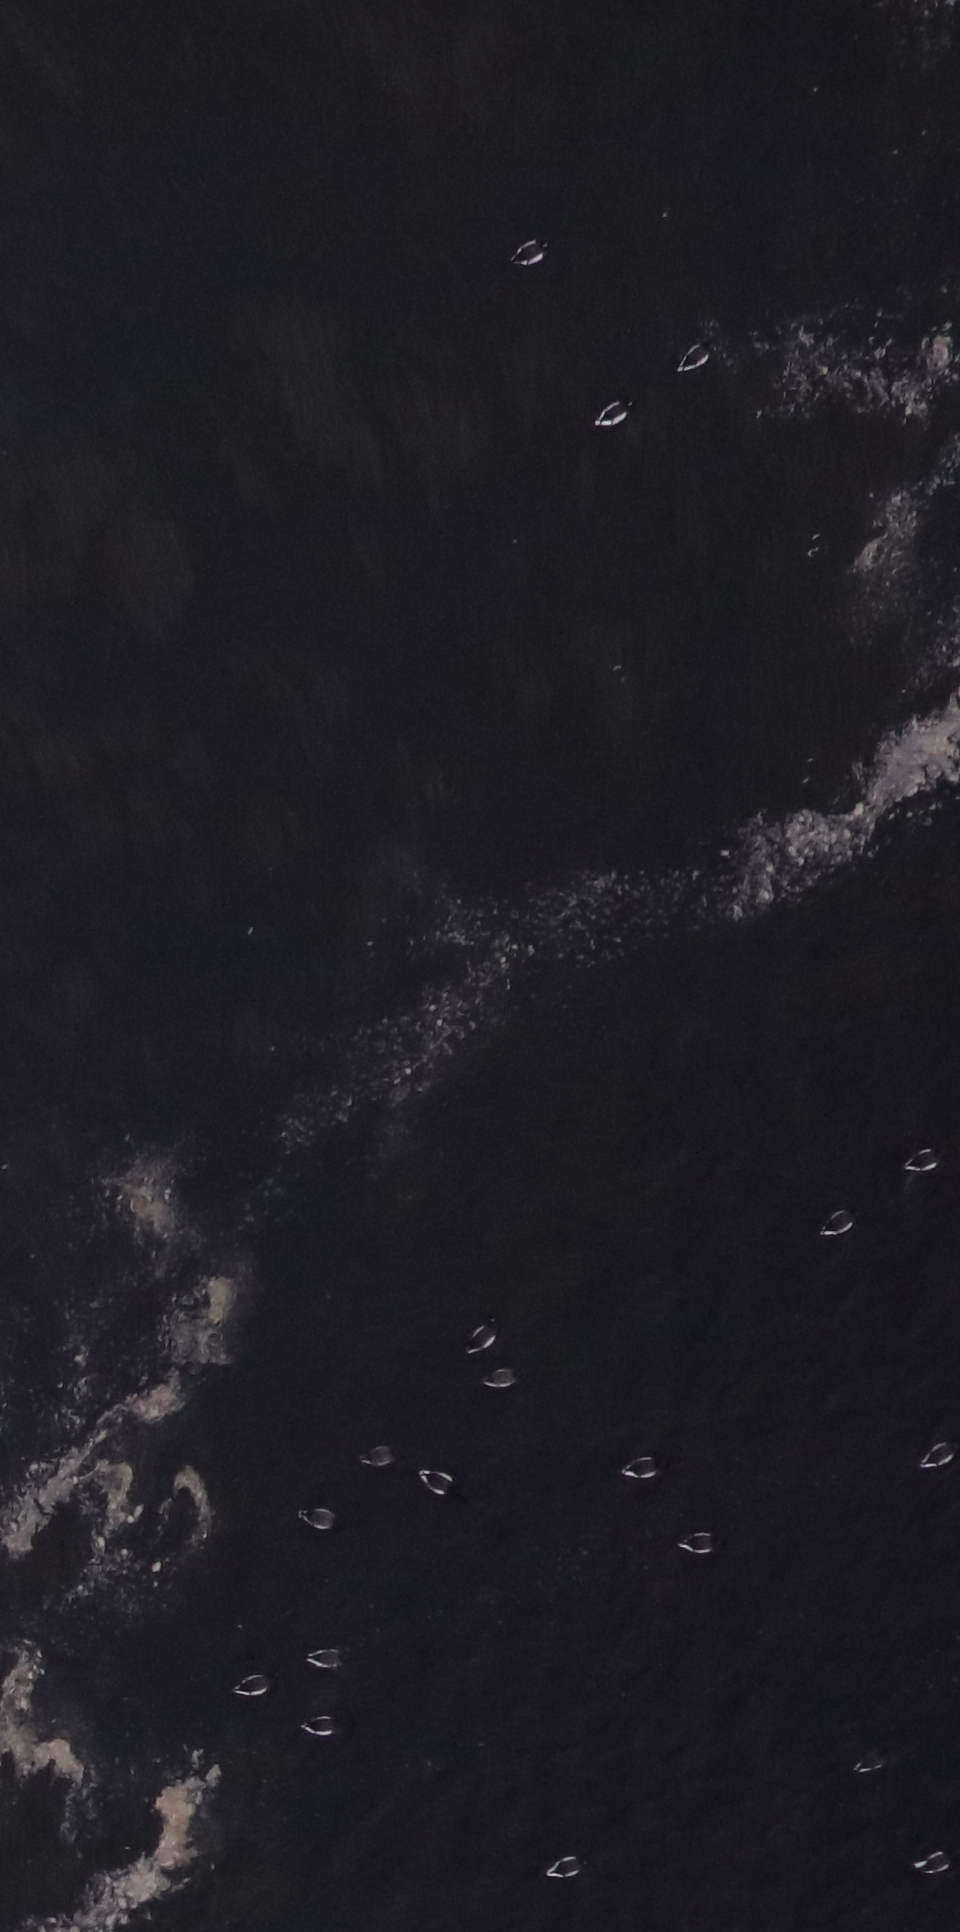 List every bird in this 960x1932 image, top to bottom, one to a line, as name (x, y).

brant (530, 252)
brant (696, 353)
brant (616, 412)
brant (922, 1161)
brant (840, 1222)
brant (483, 1338)
brant (496, 1375)
brant (942, 1453)
brant (379, 1458)
brant (643, 1469)
brant (439, 1483)
brant (320, 1518)
brant (699, 1543)
brant (329, 1657)
brant (255, 1686)
brant (321, 1725)
brant (868, 1760)
brant (939, 1863)
brant (567, 1868)